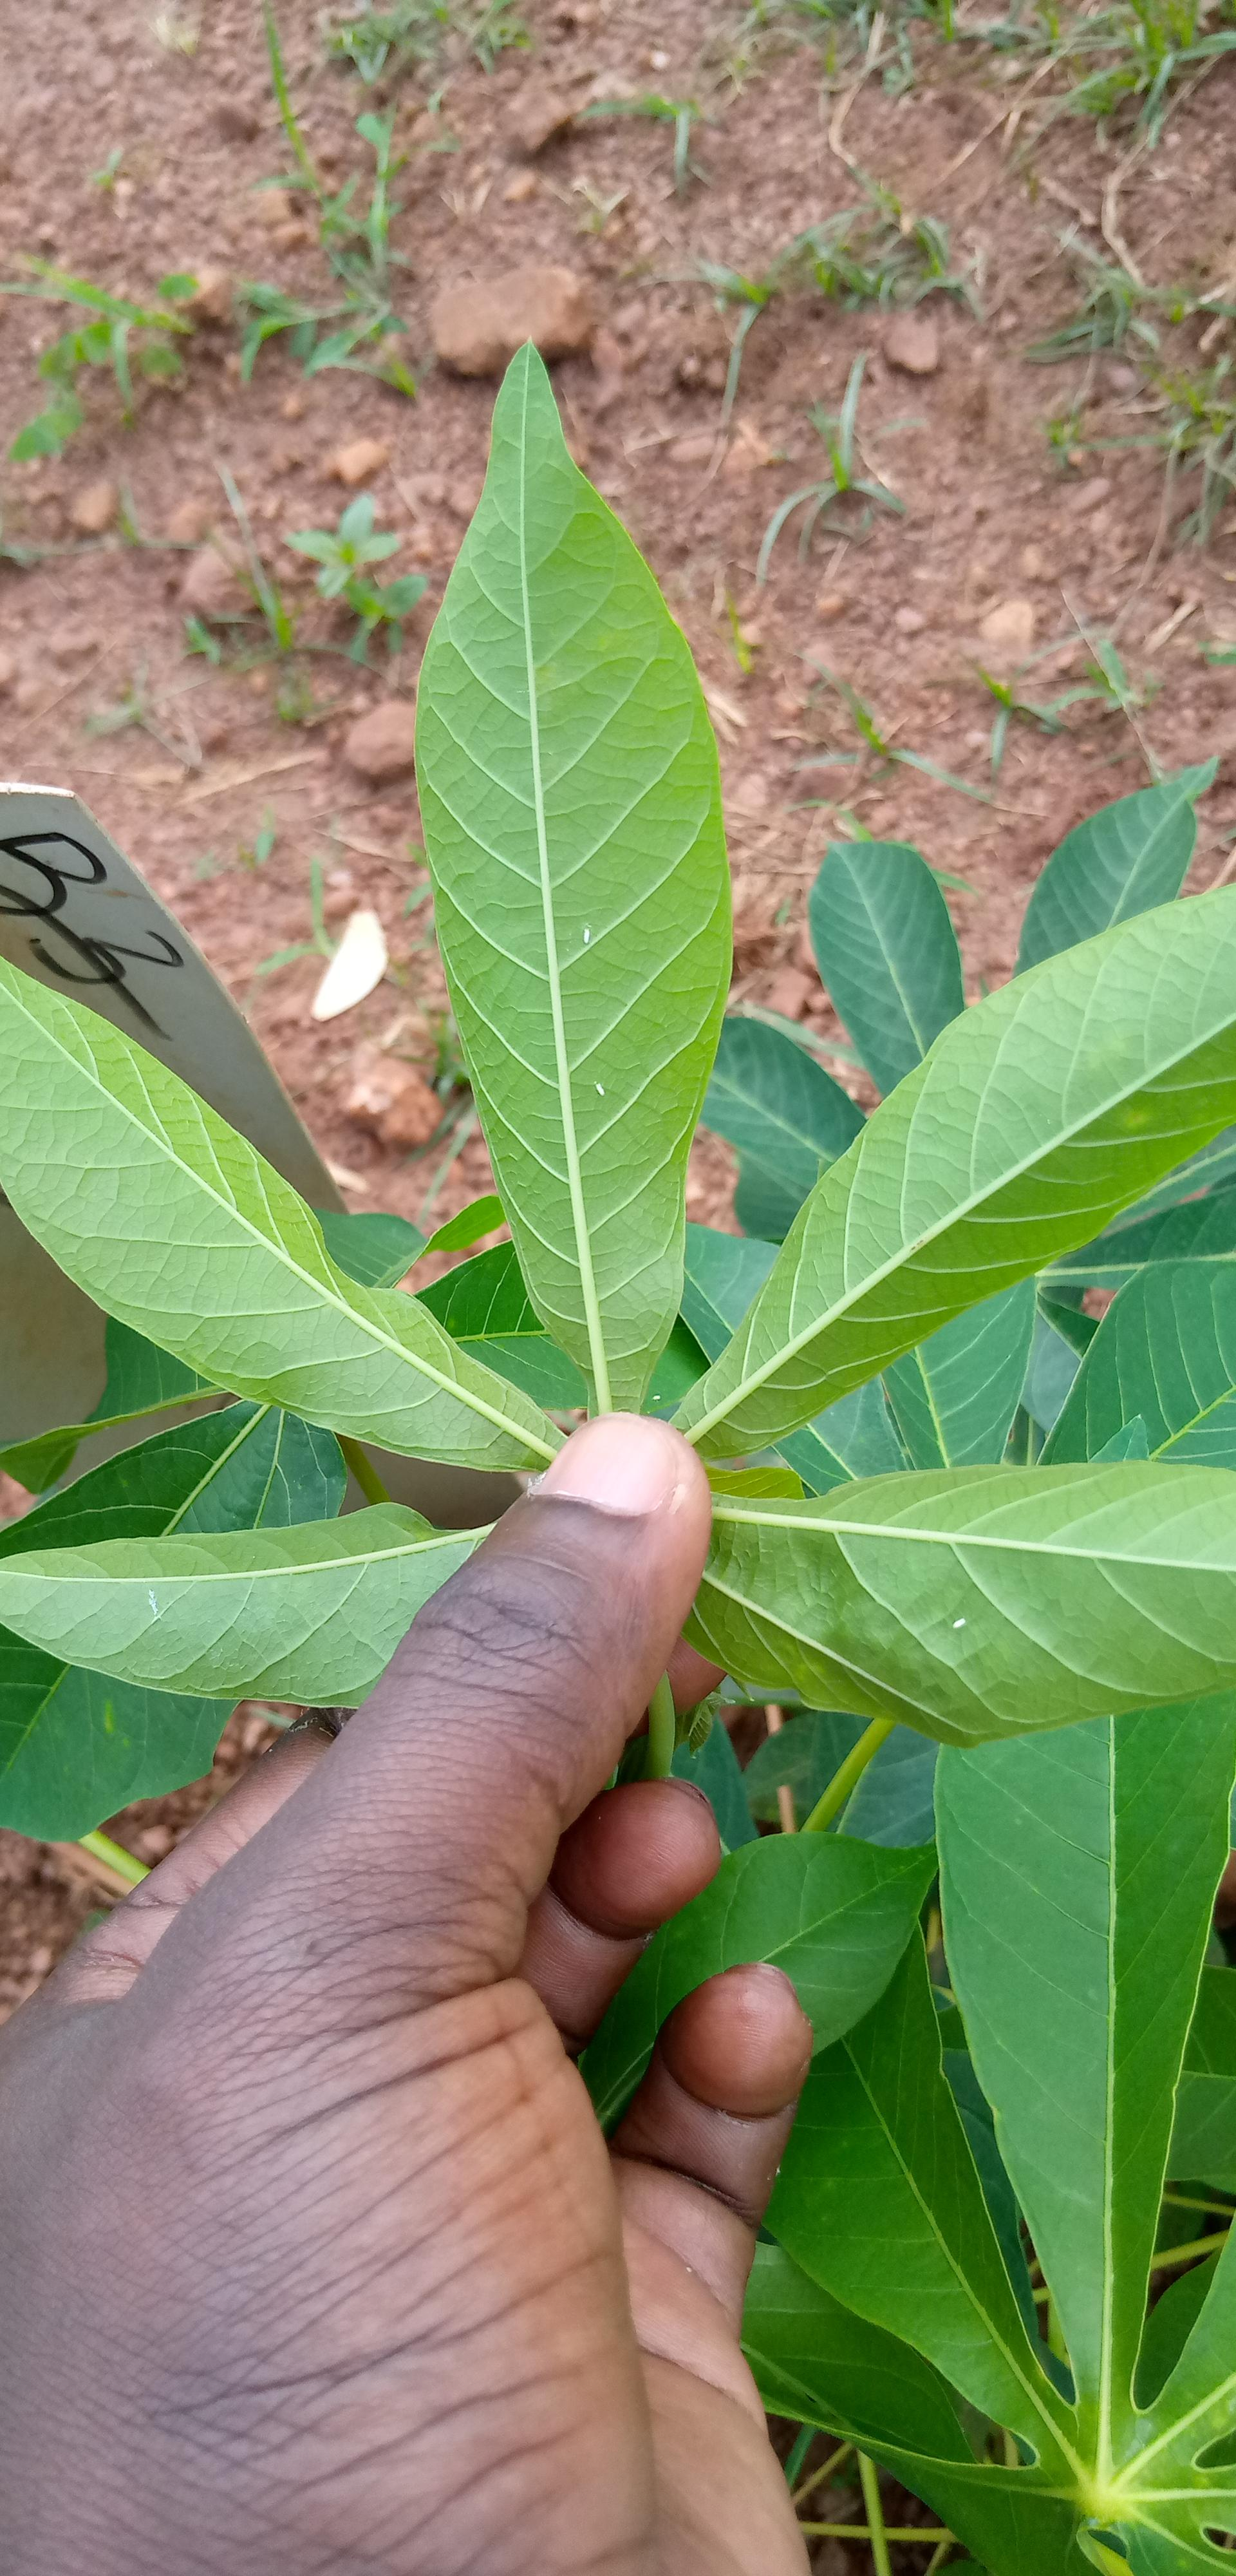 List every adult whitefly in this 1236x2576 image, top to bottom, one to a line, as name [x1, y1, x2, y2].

whitefly [579, 927, 592, 945]
whitefly [594, 1081, 607, 1098]
whitefly [951, 1615, 969, 1631]